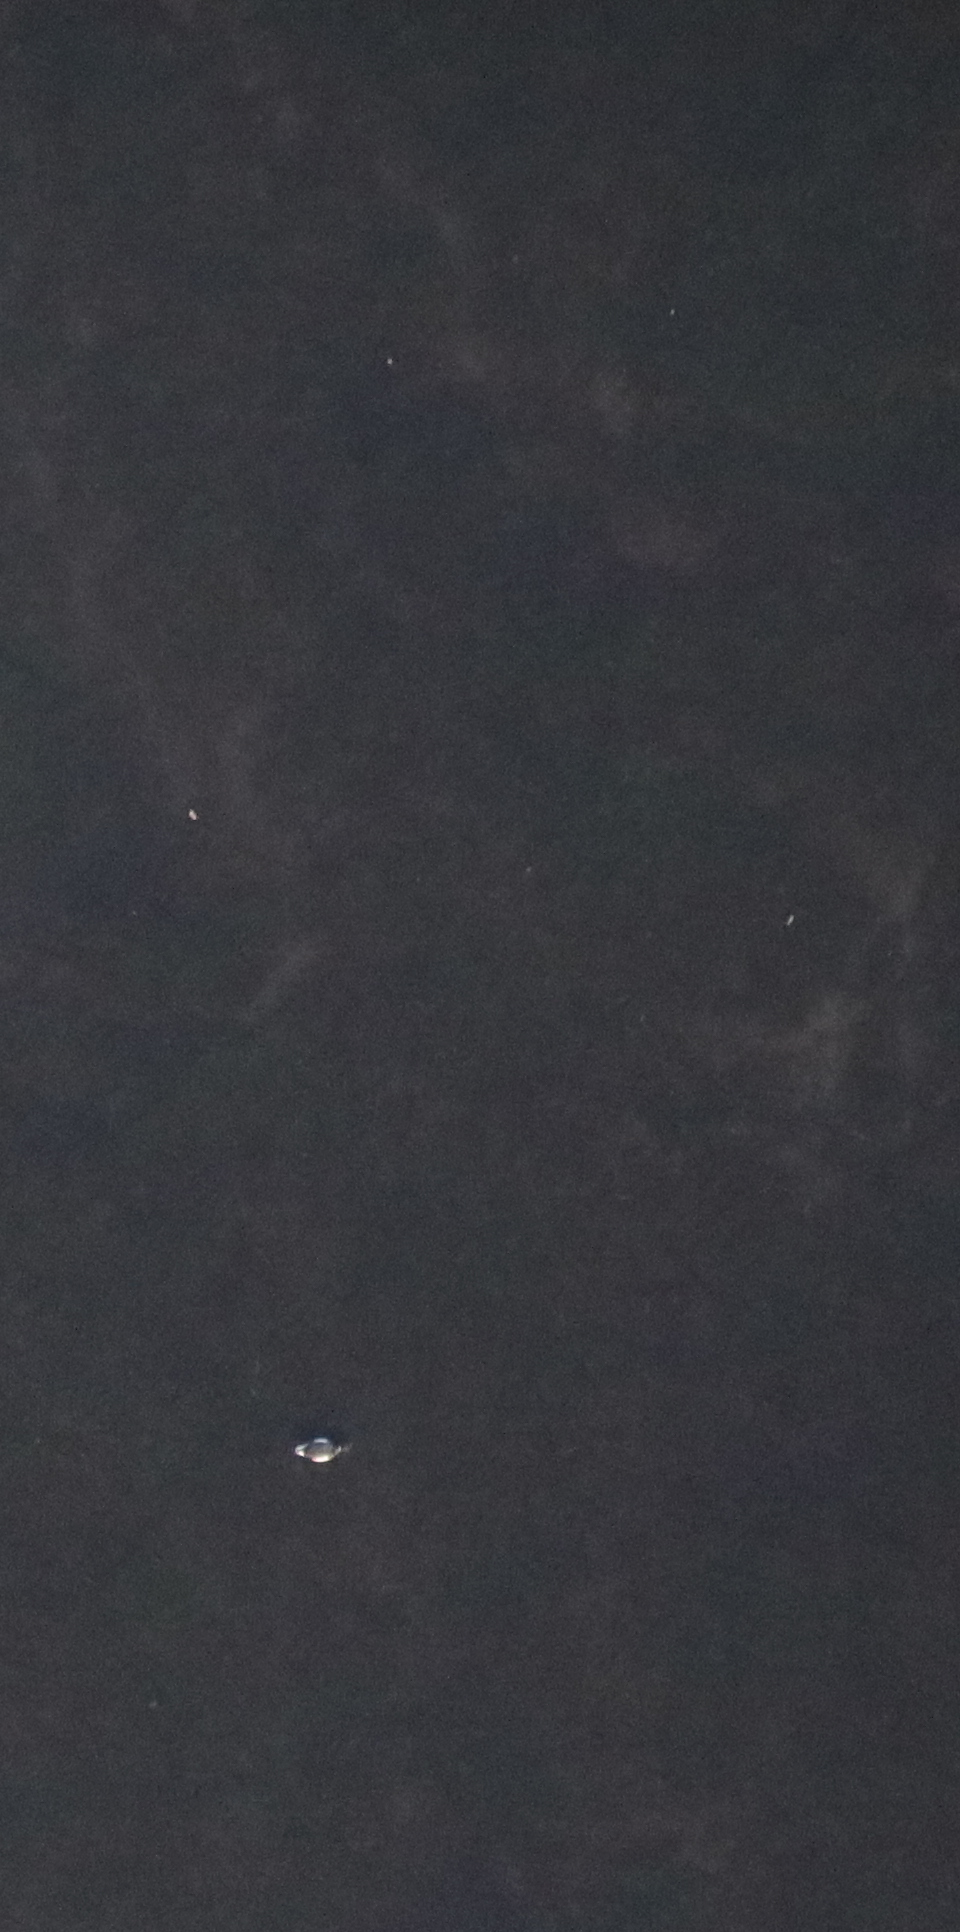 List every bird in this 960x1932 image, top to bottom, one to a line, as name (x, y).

brant (320, 1451)